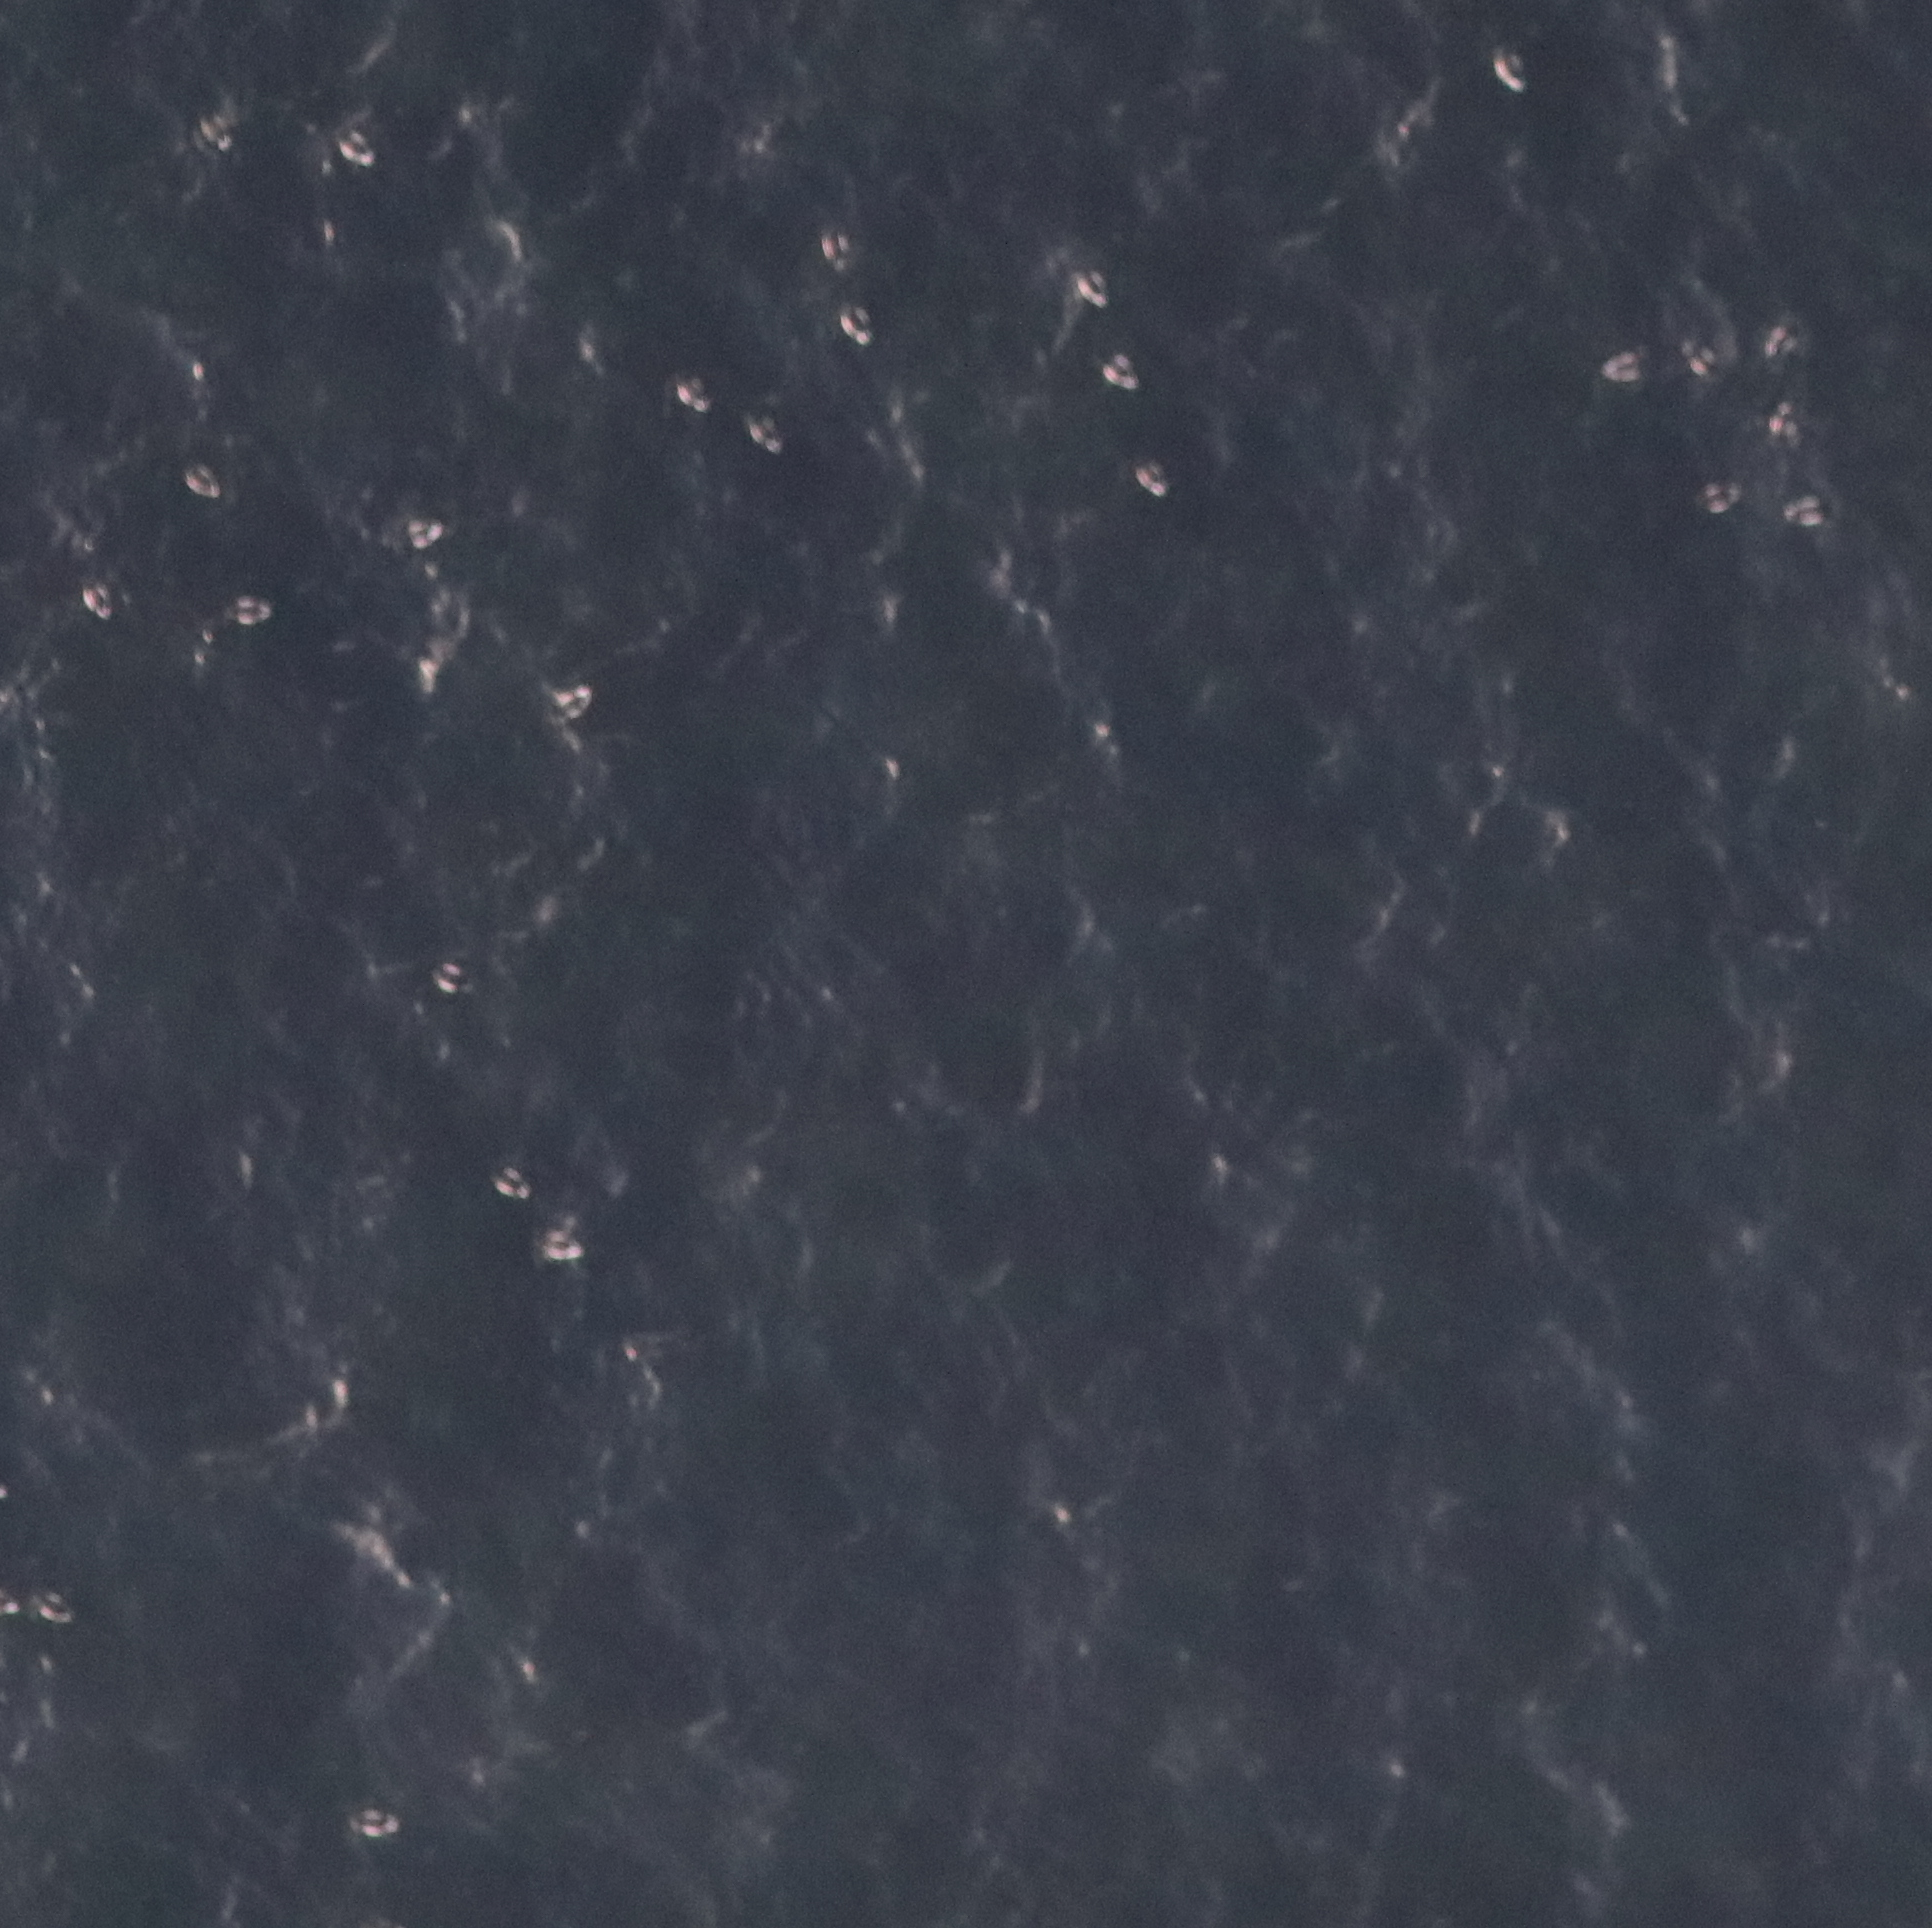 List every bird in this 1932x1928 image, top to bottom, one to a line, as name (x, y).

brant (1516, 68)
brant (211, 126)
brant (358, 146)
brant (839, 252)
brant (1094, 288)
brant (855, 319)
brant (1774, 344)
brant (1705, 361)
brant (1112, 369)
brant (1621, 373)
brant (690, 393)
brant (1779, 425)
brant (761, 430)
brant (1157, 469)
brant (203, 477)
brant (1723, 495)
brant (1812, 509)
brant (418, 532)
brant (98, 600)
brant (252, 606)
brant (572, 700)
brant (449, 975)
brant (511, 1187)
brant (558, 1240)
brant (59, 1610)
brant (374, 1823)